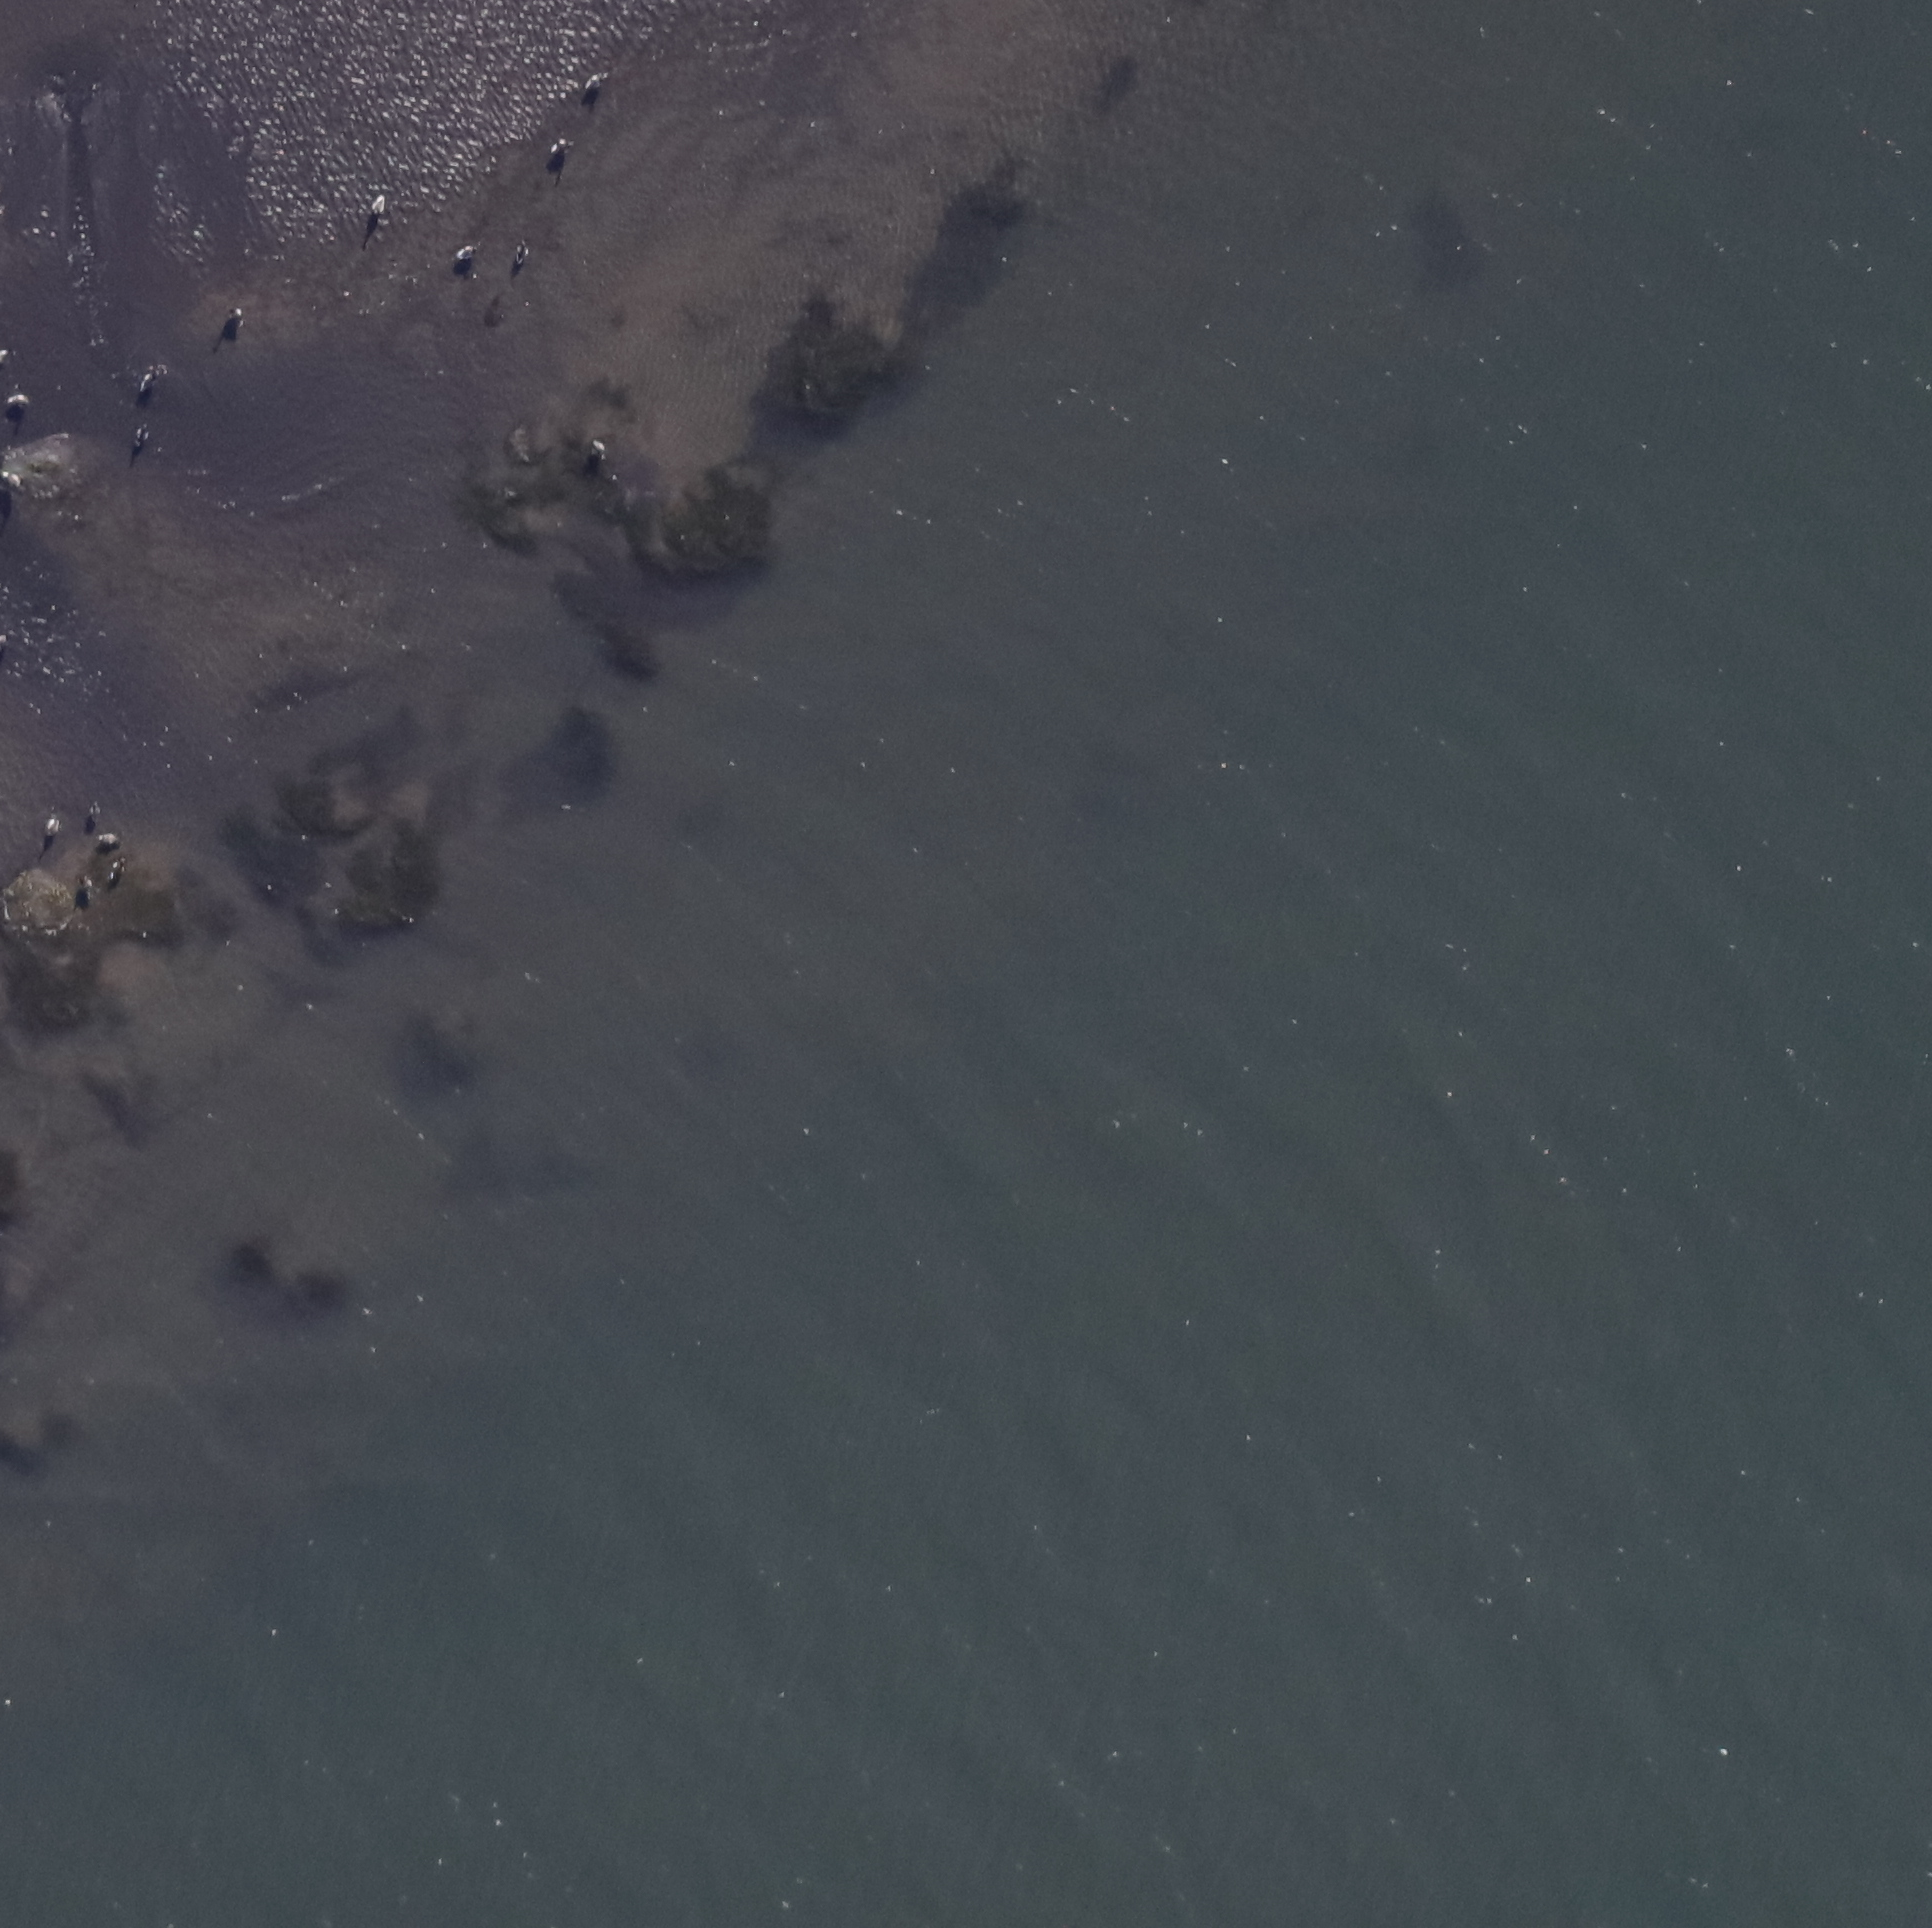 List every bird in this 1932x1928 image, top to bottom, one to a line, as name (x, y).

brant (598, 82)
brant (561, 145)
brant (376, 205)
brant (466, 253)
brant (522, 255)
brant (238, 317)
brant (149, 381)
brant (17, 398)
brant (141, 433)
brant (597, 450)
brant (13, 479)
brant (1, 645)
brant (97, 812)
brant (53, 828)
brant (110, 843)
brant (117, 870)
brant (87, 886)